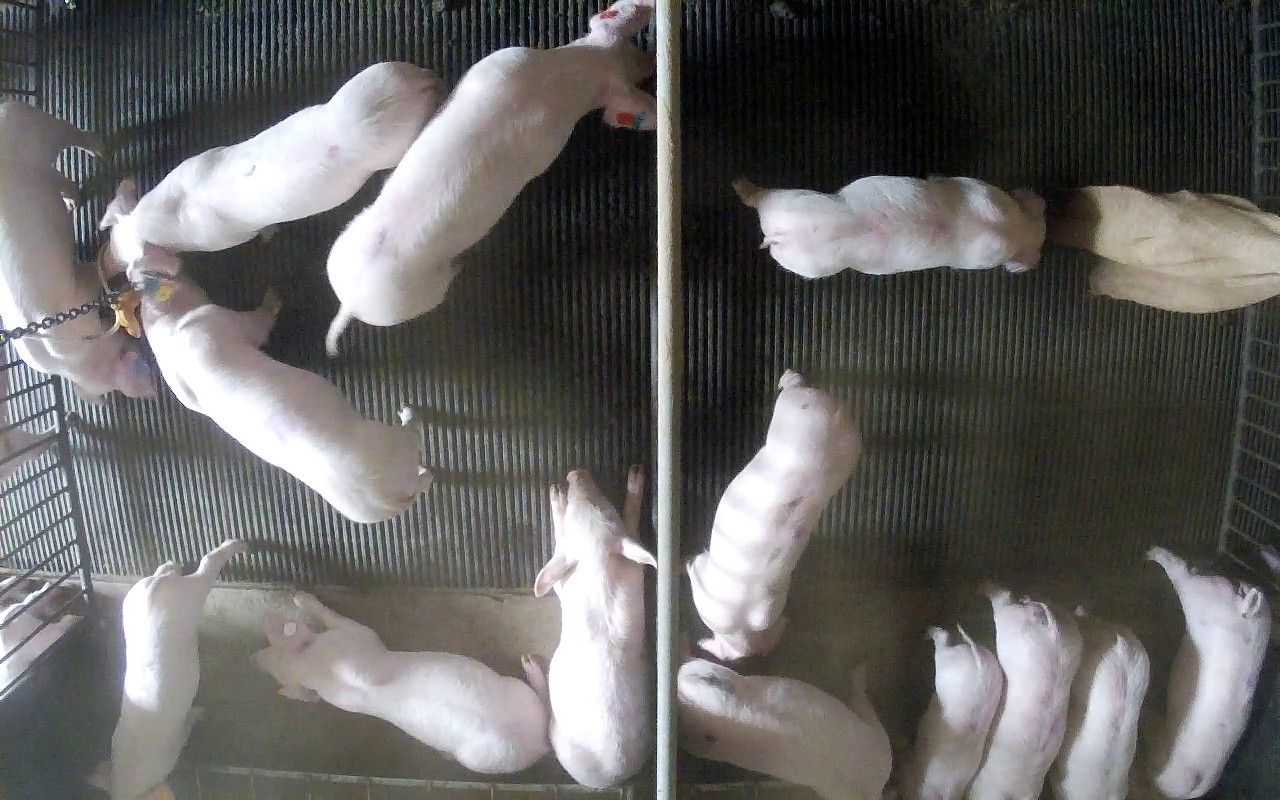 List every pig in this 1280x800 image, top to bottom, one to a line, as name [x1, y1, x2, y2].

pig [324, 1, 660, 360]
pig [98, 60, 444, 286]
pig [0, 101, 161, 409]
pig [731, 173, 1048, 279]
pig [132, 267, 434, 526]
pig [683, 365, 865, 659]
pig [520, 462, 656, 789]
pig [85, 538, 249, 796]
pig [1127, 542, 1271, 798]
pig [962, 575, 1084, 799]
pig [0, 582, 83, 680]
pig [252, 591, 552, 777]
pig [1046, 603, 1151, 799]
pig [902, 619, 1005, 799]
pig [680, 657, 908, 799]